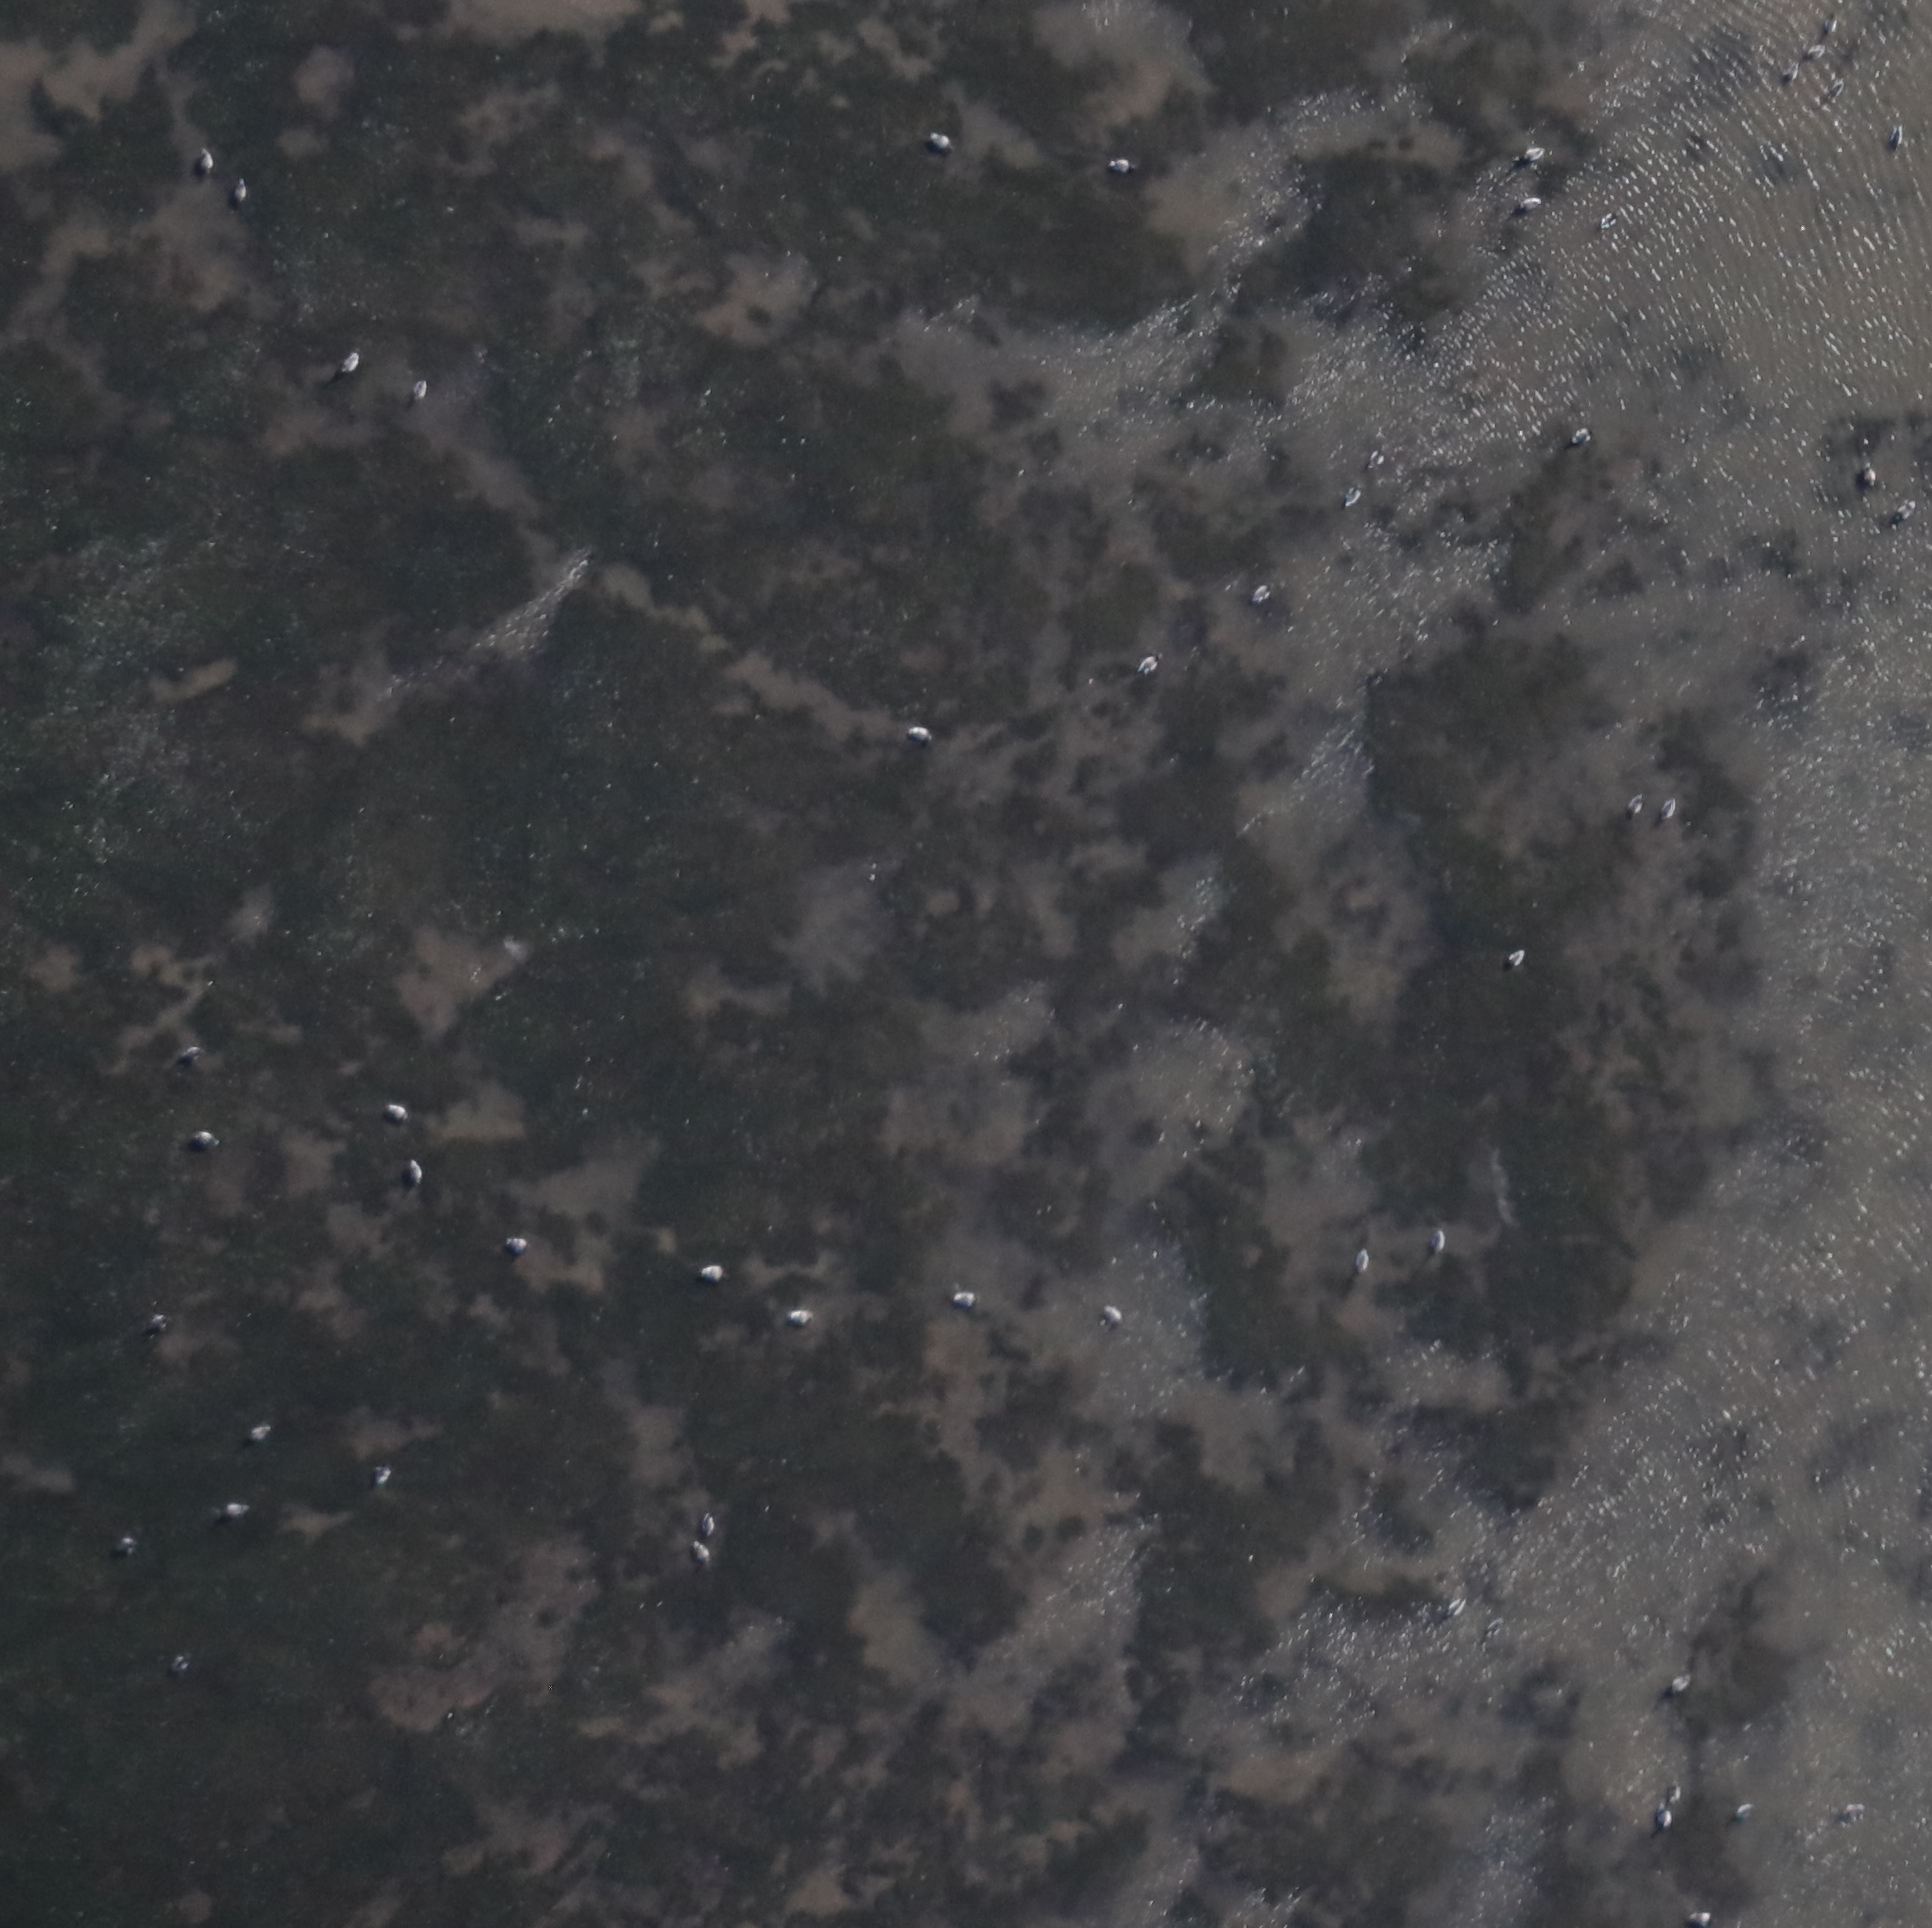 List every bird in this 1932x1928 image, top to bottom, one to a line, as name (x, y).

brant (1829, 21)
brant (1821, 52)
brant (1790, 71)
brant (1837, 91)
brant (1894, 137)
brant (941, 141)
brant (1534, 153)
brant (208, 159)
brant (1121, 167)
brant (240, 192)
brant (1533, 201)
brant (1607, 218)
brant (349, 363)
brant (419, 391)
brant (1580, 437)
brant (1373, 456)
brant (1868, 476)
brant (1352, 497)
brant (1907, 512)
brant (1260, 592)
brant (1149, 663)
brant (919, 734)
brant (1636, 804)
brant (1668, 810)
brant (1517, 958)
brant (194, 1053)
brant (398, 1112)
brant (204, 1139)
brant (416, 1172)
brant (1438, 1242)
brant (516, 1245)
brant (1360, 1261)
brant (717, 1271)
brant (963, 1298)
brant (1114, 1314)
brant (802, 1319)
brant (159, 1322)
brant (260, 1432)
brant (382, 1474)
brant (235, 1510)
brant (706, 1522)
brant (128, 1546)
brant (702, 1554)
brant (1456, 1606)
brant (1492, 1629)
brant (181, 1663)
brant (1680, 1683)
brant (1674, 1794)
brant (1851, 1808)
brant (1744, 1811)
brant (1663, 1817)
brant (1704, 1918)